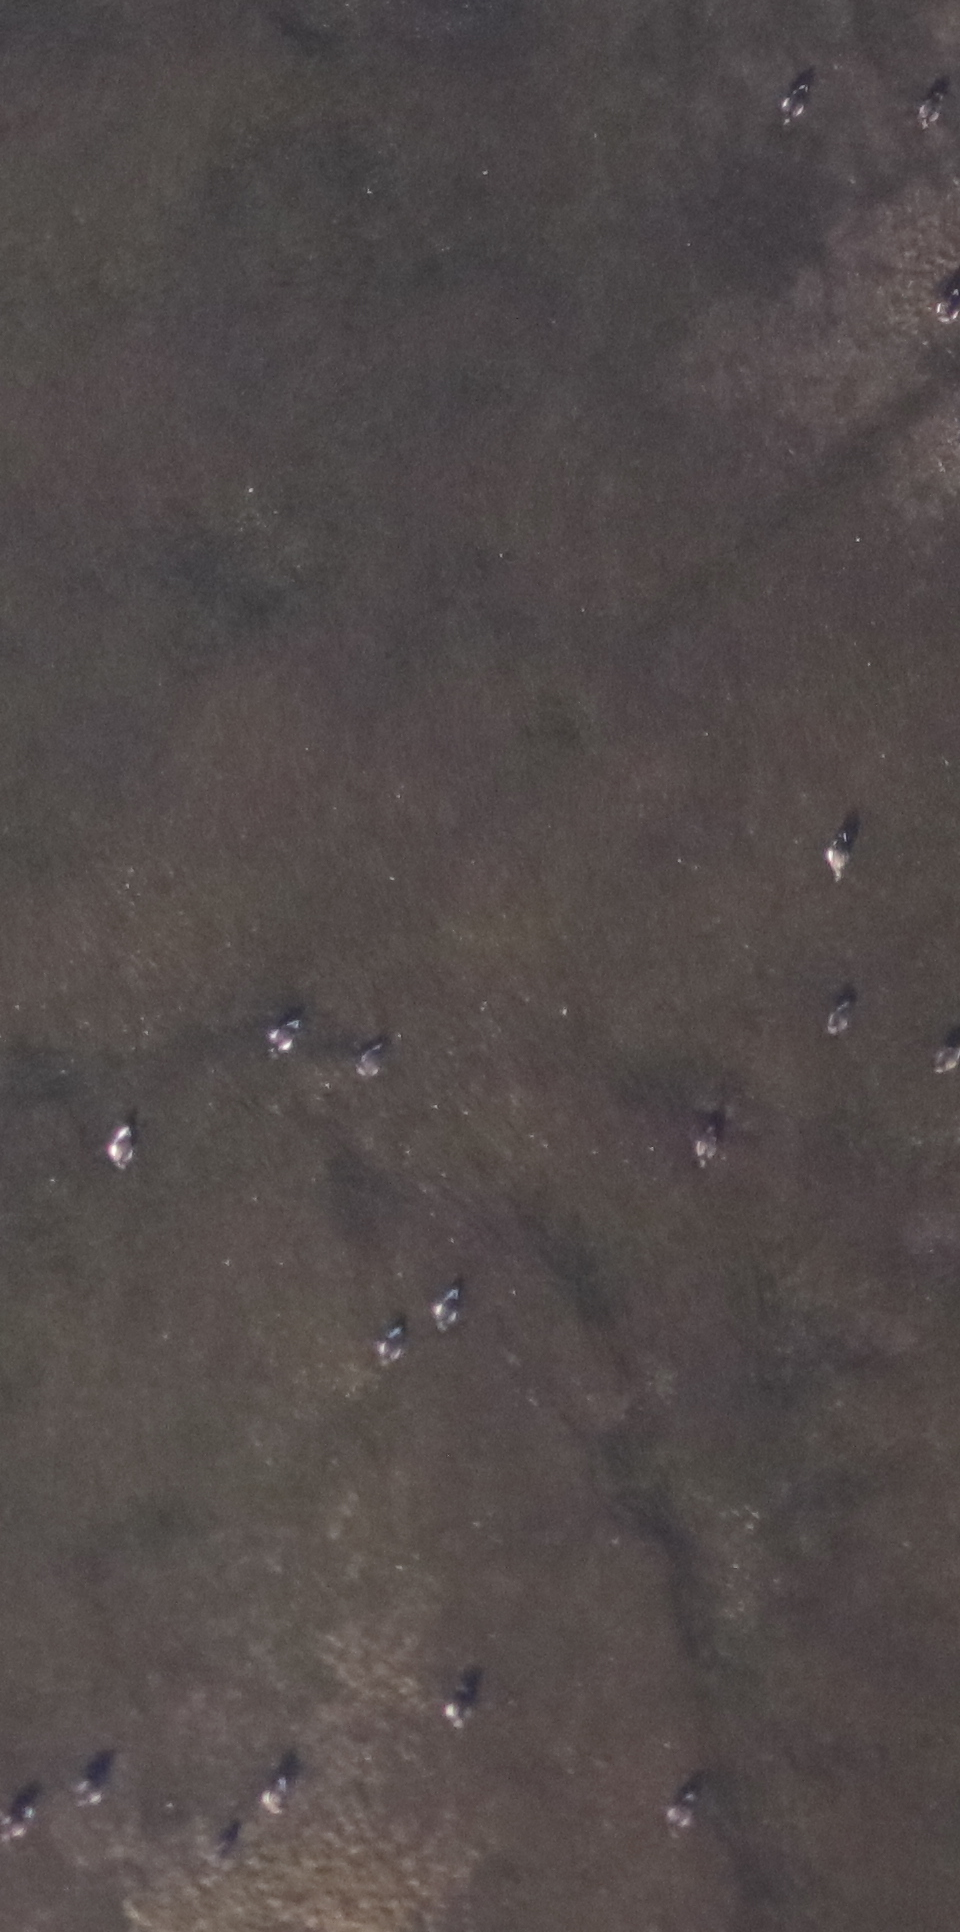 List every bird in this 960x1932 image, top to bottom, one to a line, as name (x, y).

brant (794, 102)
brant (931, 105)
brant (951, 316)
brant (838, 855)
brant (832, 1016)
brant (284, 1036)
brant (374, 1059)
brant (945, 1059)
brant (706, 1144)
brant (121, 1147)
brant (447, 1310)
brant (391, 1344)
brant (467, 1700)
brant (275, 1797)
brant (87, 1800)
brant (680, 1812)
brant (13, 1820)
brant (221, 1850)